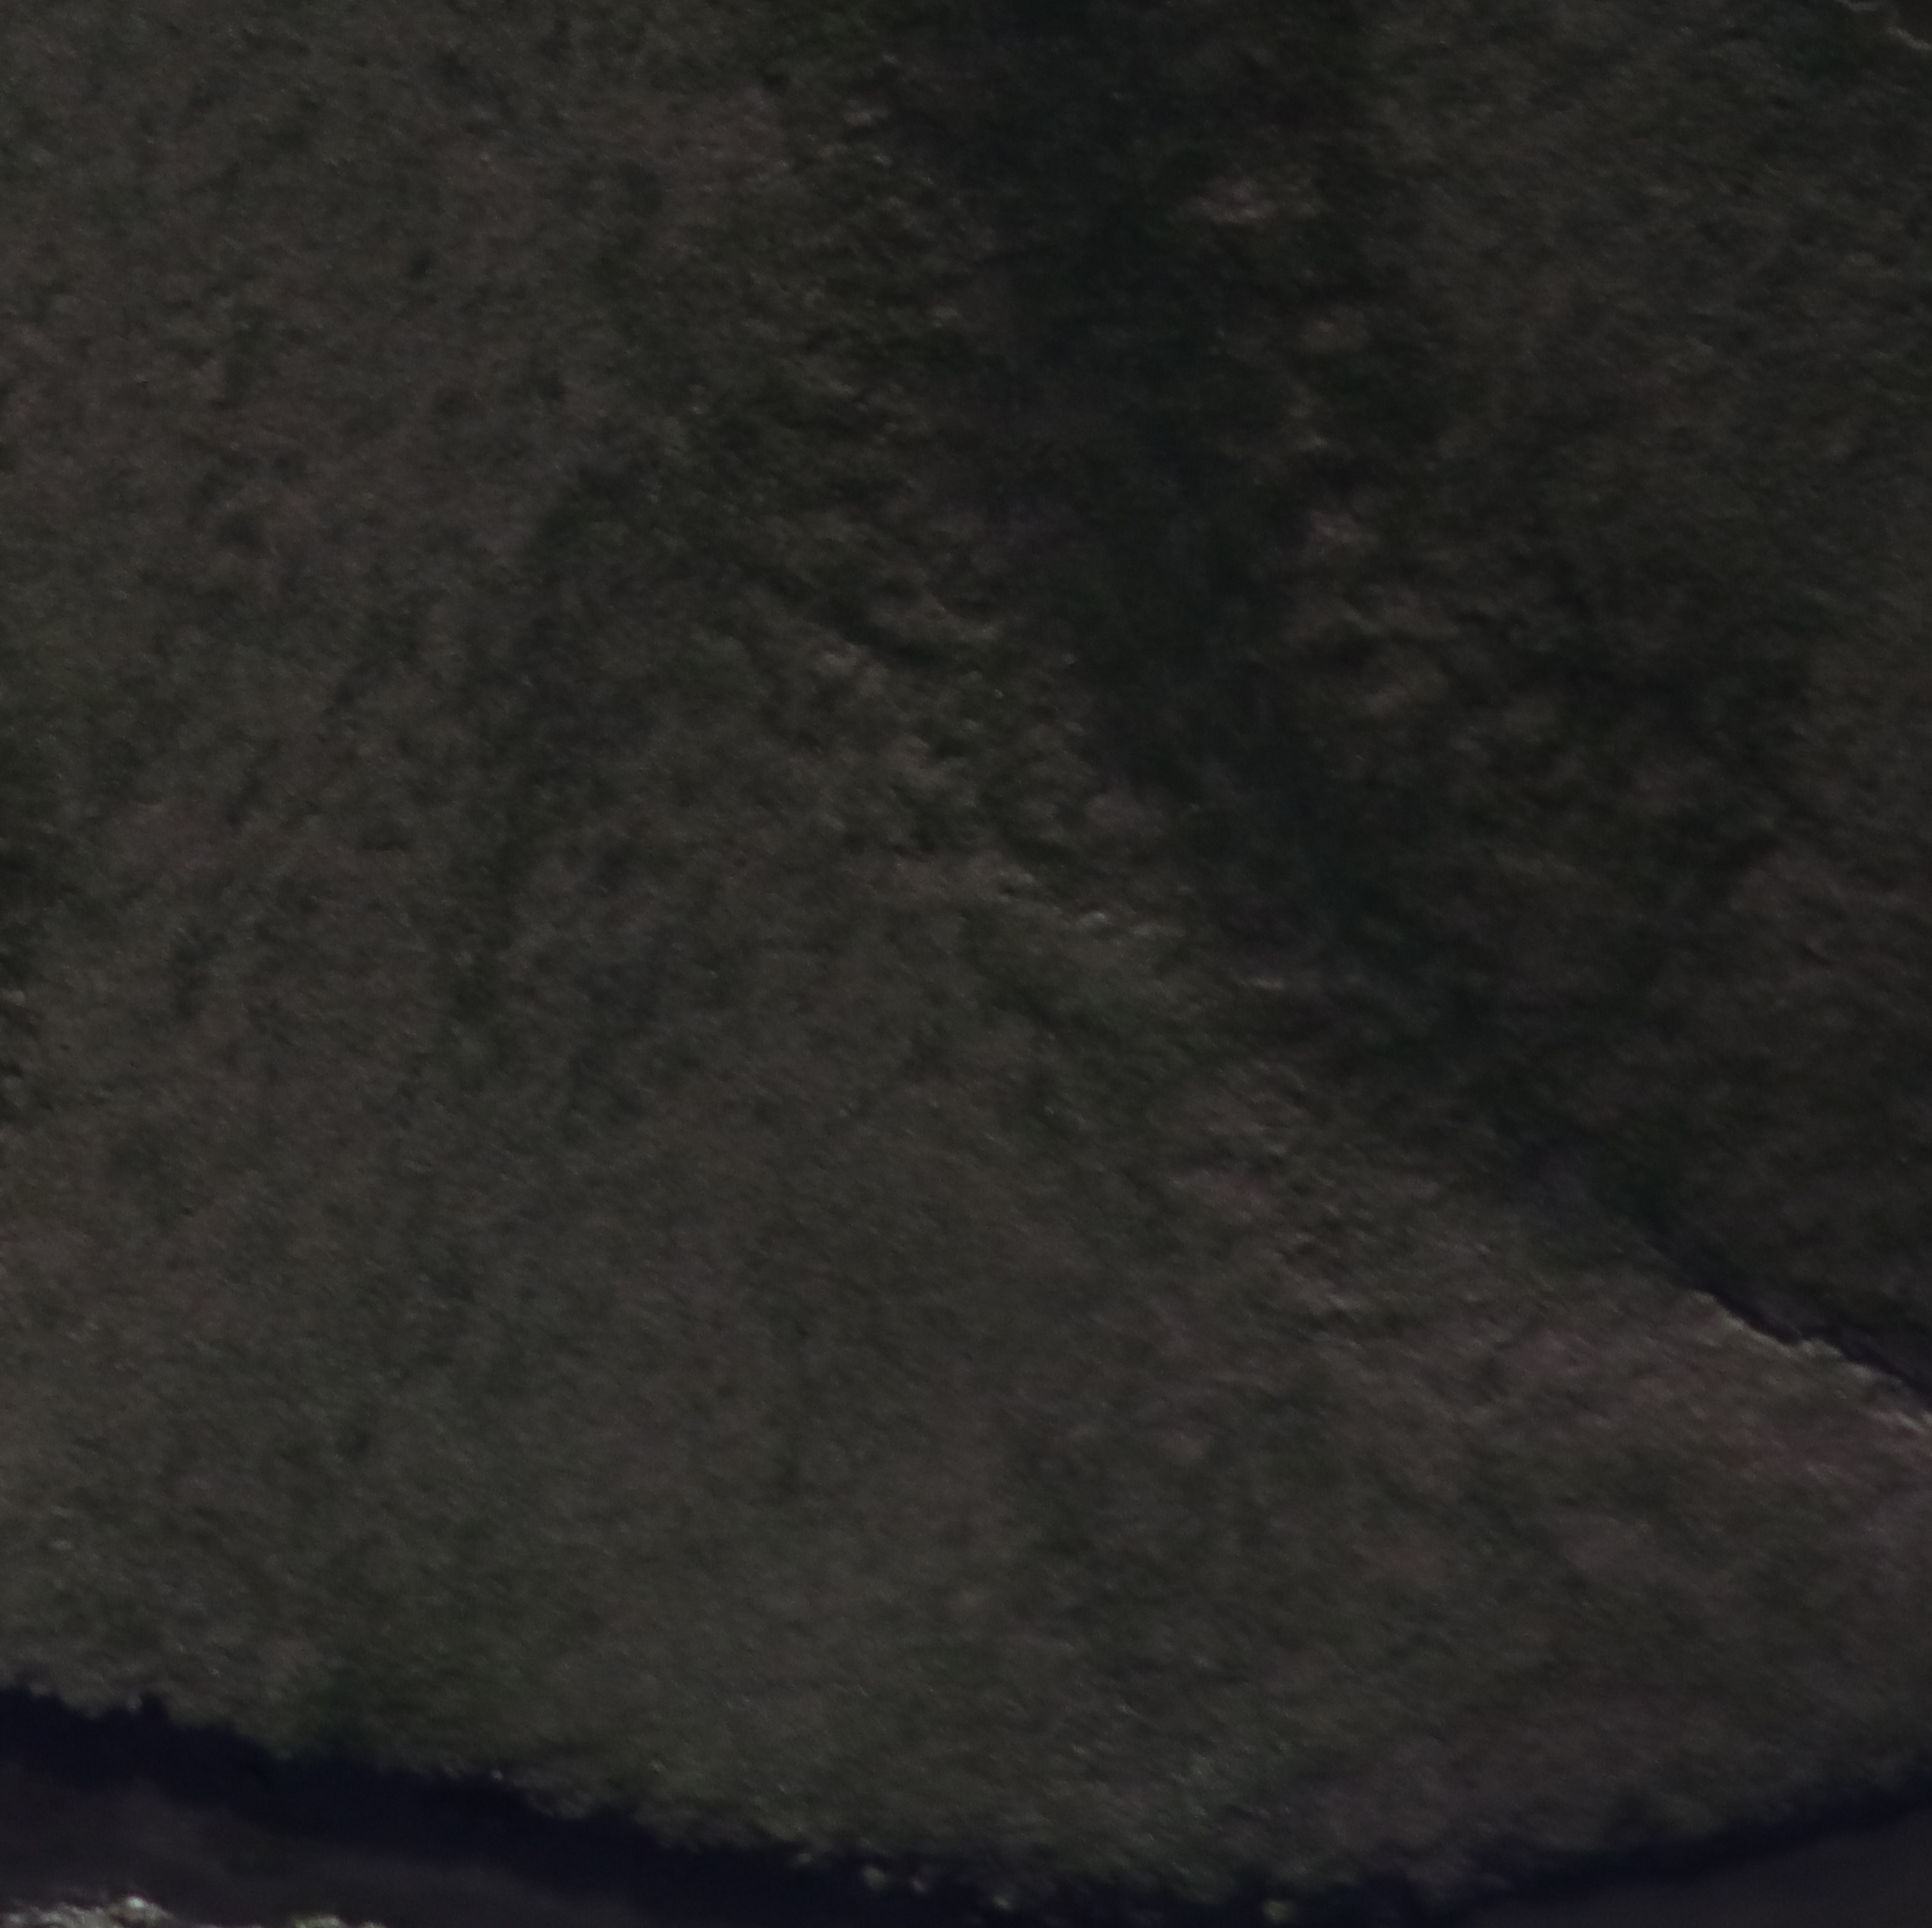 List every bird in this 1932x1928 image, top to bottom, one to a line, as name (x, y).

None